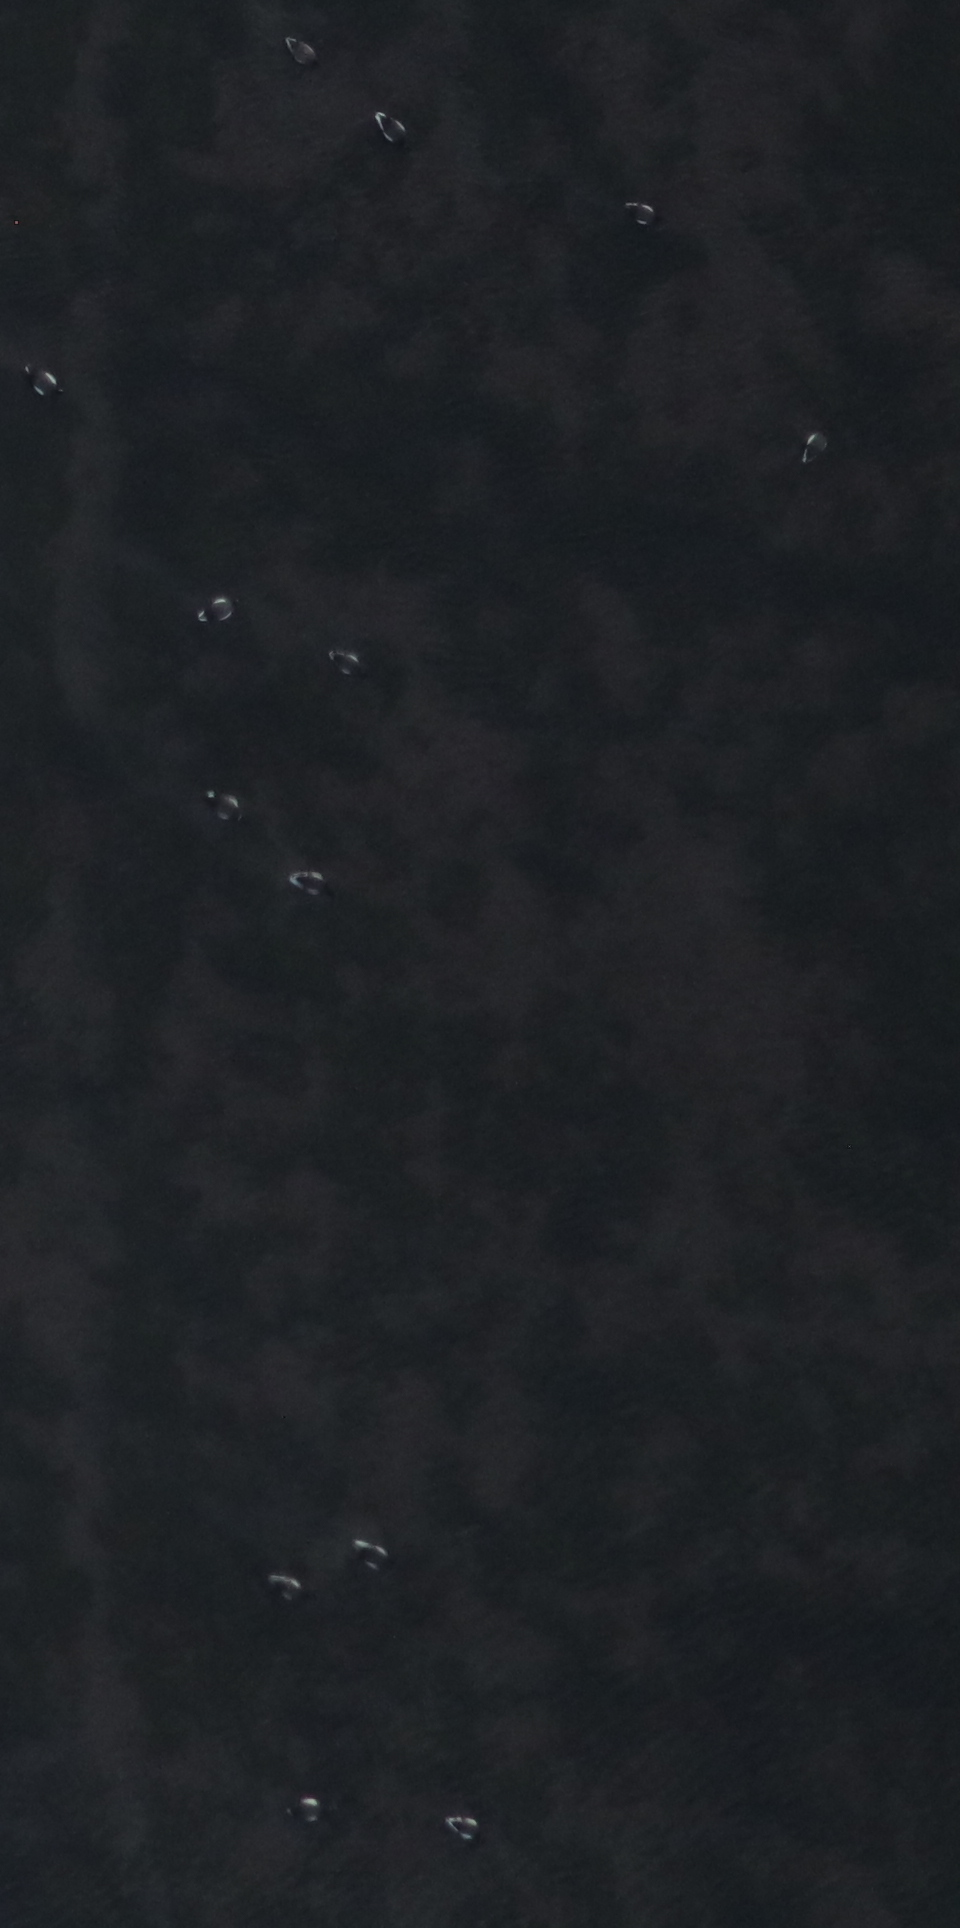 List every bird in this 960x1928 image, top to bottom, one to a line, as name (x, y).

brant (304, 51)
brant (393, 129)
brant (640, 211)
brant (41, 381)
brant (816, 451)
brant (218, 609)
brant (349, 660)
brant (224, 808)
brant (310, 882)
brant (372, 1558)
brant (287, 1585)
brant (307, 1808)
brant (466, 1829)